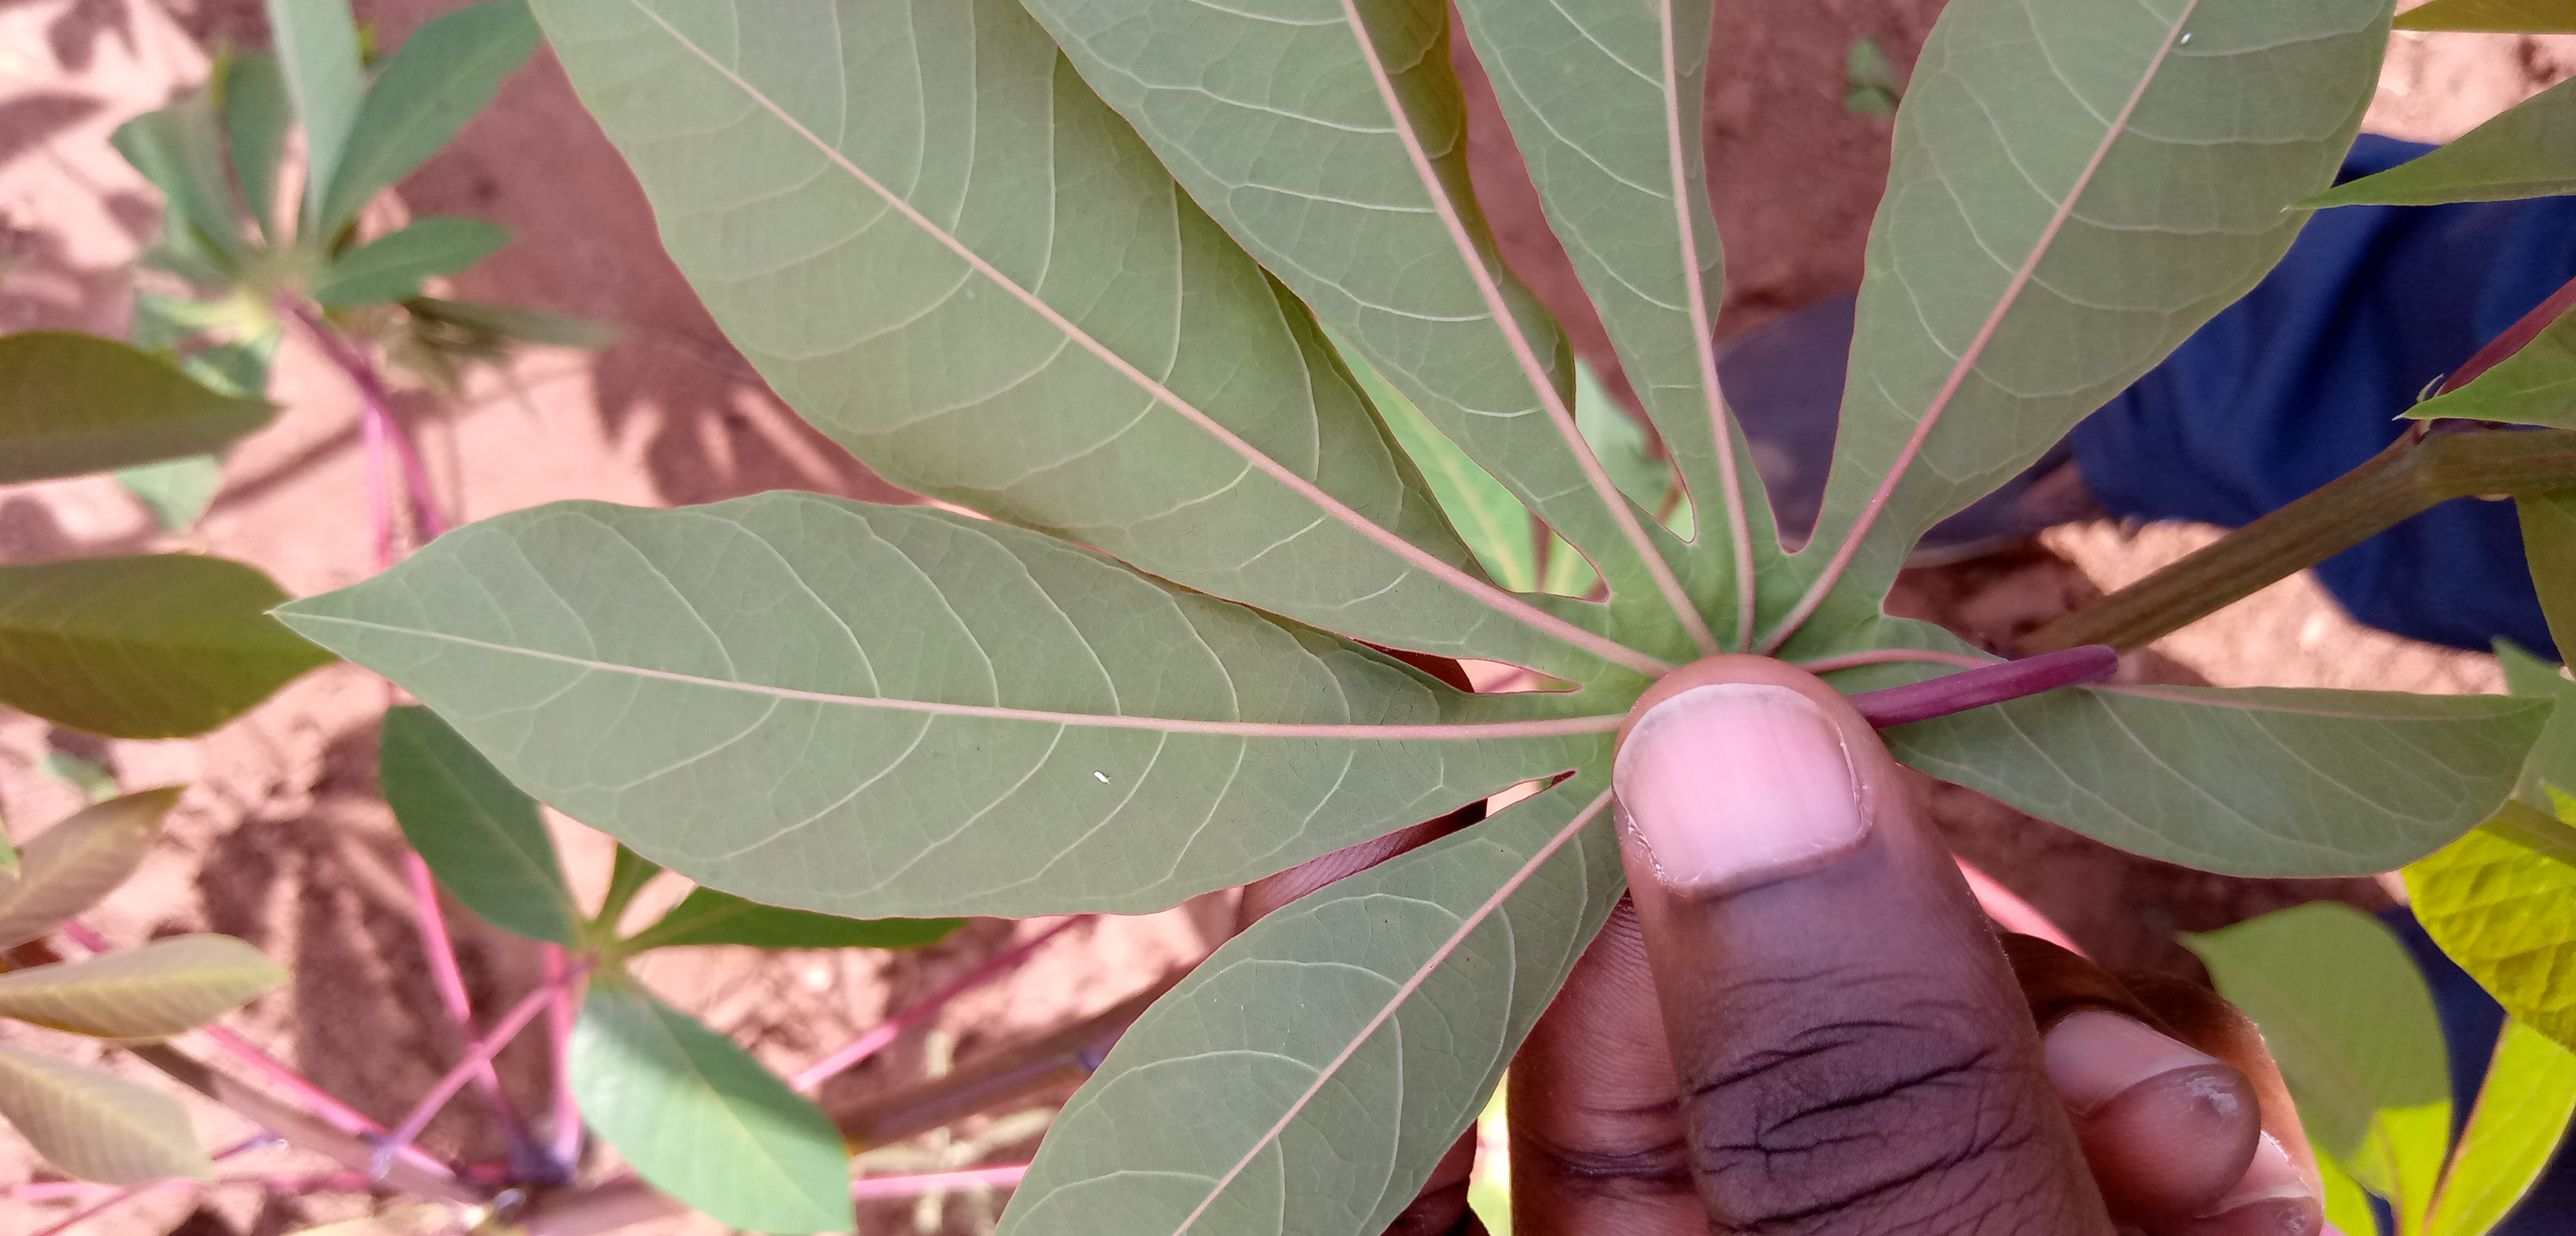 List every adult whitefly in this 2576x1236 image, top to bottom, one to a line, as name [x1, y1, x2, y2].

whitefly [1089, 763, 1115, 790]